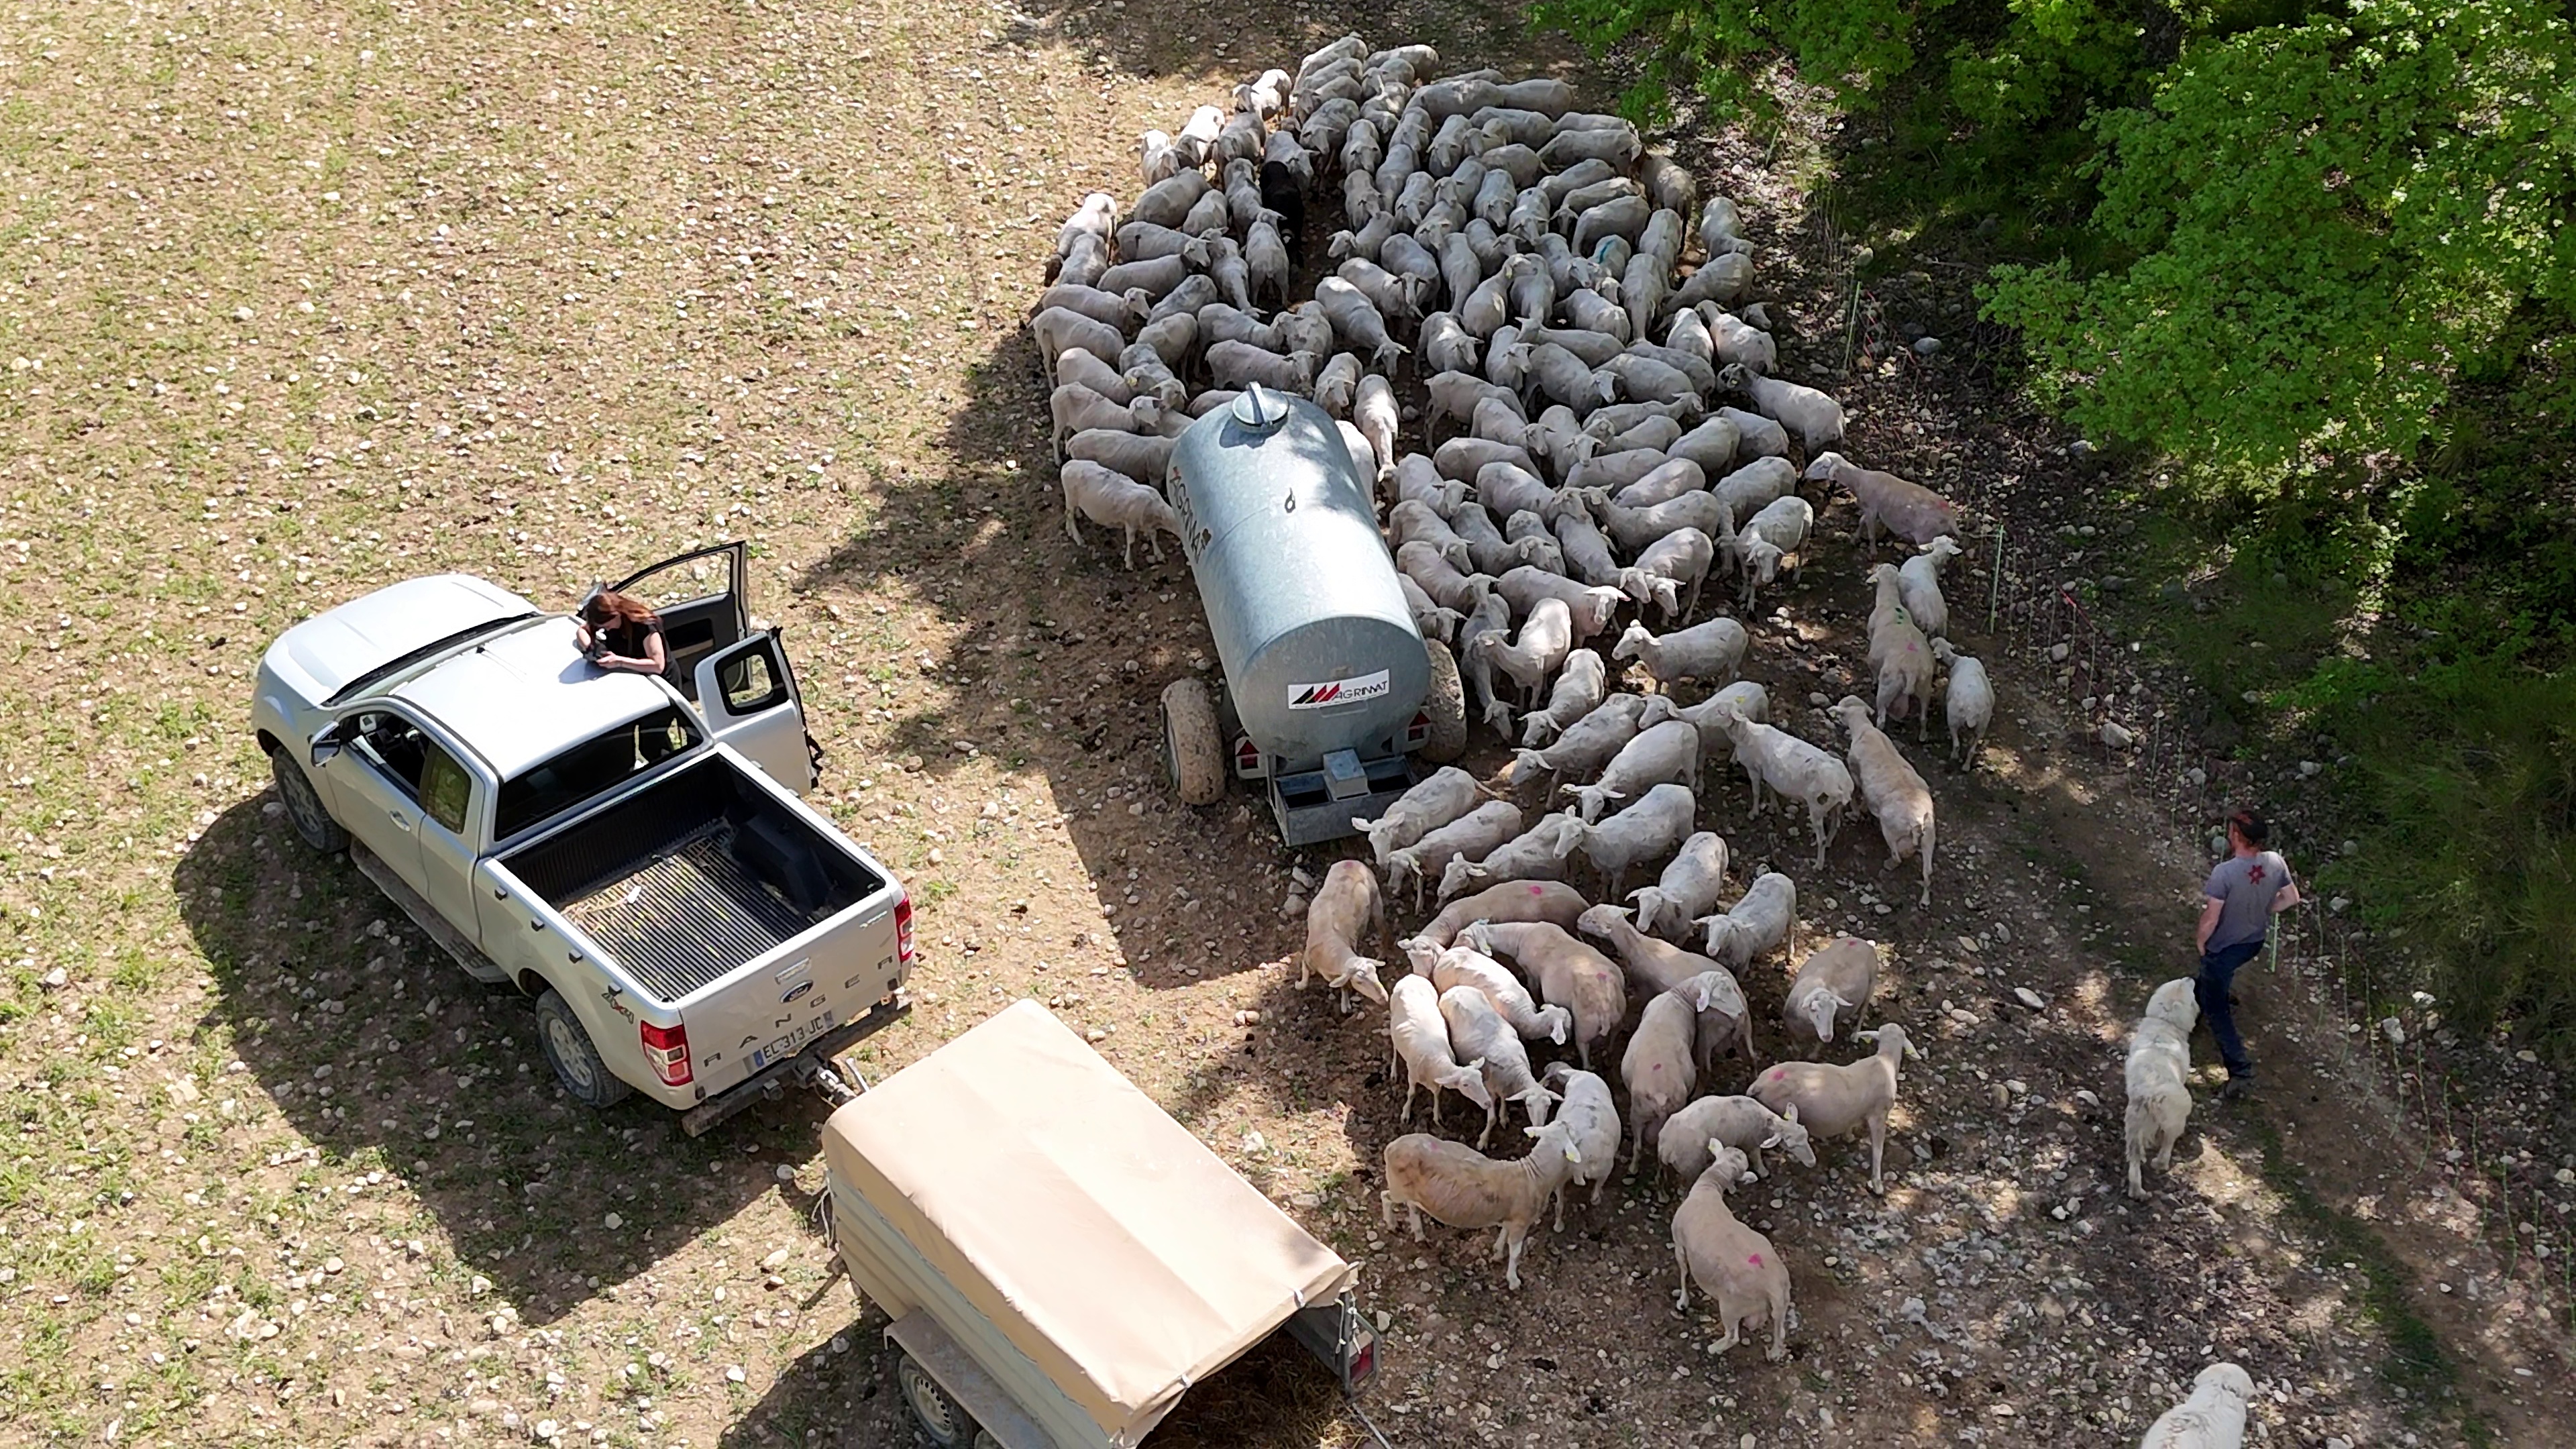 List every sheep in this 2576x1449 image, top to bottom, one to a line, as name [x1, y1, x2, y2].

sheep [1292, 35, 1369, 97]
sheep [1369, 44, 1441, 84]
sheep [1362, 56, 1415, 100]
sheep [1282, 56, 1362, 128]
sheep [1233, 68, 1292, 130]
sheep [1443, 68, 1515, 87]
sheep [1291, 75, 1362, 126]
sheep [1498, 78, 1574, 124]
sheep [1404, 79, 1504, 125]
sheep [1357, 80, 1412, 144]
sheep [1300, 98, 1359, 184]
sheep [1174, 104, 1224, 170]
sheep [1469, 106, 1552, 152]
sheep [1389, 107, 1434, 170]
sheep [1552, 111, 1627, 139]
sheep [1213, 113, 1267, 188]
sheep [1426, 114, 1472, 177]
sheep [1461, 117, 1513, 157]
sheep [1340, 119, 1383, 173]
sheep [1141, 129, 1188, 190]
sheep [1536, 128, 1642, 177]
sheep [1264, 130, 1321, 178]
sheep [1375, 143, 1413, 214]
sheep [1467, 143, 1552, 188]
sheep [1641, 153, 1697, 254]
sheep [1224, 157, 1288, 238]
sheep [1537, 158, 1613, 206]
sheep [1436, 159, 1487, 208]
sheep [1259, 160, 1304, 269]
sheep [1133, 168, 1212, 229]
sheep [1473, 168, 1518, 227]
sheep [1344, 170, 1387, 234]
sheep [1394, 172, 1436, 231]
sheep [1551, 177, 1648, 235]
sheep [1508, 187, 1551, 252]
sheep [1183, 189, 1227, 236]
sheep [1042, 192, 1118, 287]
sheep [1572, 195, 1652, 256]
sheep [1700, 197, 1755, 262]
sheep [1413, 200, 1469, 256]
sheep [1246, 208, 1290, 306]
sheep [1638, 208, 1683, 299]
sheep [1327, 211, 1397, 263]
sheep [1464, 218, 1527, 273]
sheep [1117, 220, 1229, 261]
sheep [1051, 232, 1107, 286]
sheep [1535, 232, 1599, 303]
sheep [1381, 233, 1441, 312]
sheep [1440, 232, 1481, 324]
sheep [1587, 233, 1632, 305]
sheep [1209, 237, 1270, 320]
sheep [1096, 238, 1214, 297]
sheep [1652, 252, 1755, 334]
sheep [1621, 253, 1664, 346]
sheep [1463, 254, 1538, 337]
sheep [1510, 254, 1557, 321]
sheep [1337, 256, 1428, 341]
sheep [1146, 275, 1219, 326]
sheep [1320, 275, 1415, 381]
sheep [1041, 283, 1156, 328]
sheep [1555, 288, 1630, 344]
sheep [1694, 299, 1780, 377]
sheep [1286, 299, 1333, 358]
sheep [1728, 301, 1775, 328]
sheep [1196, 302, 1304, 352]
sheep [1030, 305, 1125, 391]
sheep [1654, 308, 1714, 364]
sheep [1414, 312, 1483, 376]
sheep [1136, 312, 1198, 381]
sheep [1515, 317, 1624, 368]
sheep [1485, 324, 1540, 397]
sheep [1205, 338, 1323, 393]
sheep [1521, 341, 1625, 419]
sheep [1622, 341, 1715, 411]
sheep [1119, 343, 1190, 411]
sheep [1057, 347, 1159, 407]
sheep [1313, 352, 1364, 419]
sheep [1591, 353, 1695, 405]
sheep [1717, 362, 1846, 466]
sheep [1422, 369, 1528, 453]
sheep [1353, 374, 1401, 495]
sheep [1050, 381, 1161, 466]
sheep [1186, 389, 1241, 419]
sheep [1583, 391, 1705, 436]
sheep [1470, 397, 1557, 456]
sheep [1538, 404, 1605, 483]
sheep [1693, 406, 1790, 456]
sheep [1143, 408, 1195, 438]
sheep [1582, 414, 1683, 453]
sheep [1665, 415, 1741, 474]
sheep [1331, 419, 1388, 520]
sheep [1065, 428, 1176, 489]
sheep [1433, 437, 1545, 488]
sheep [1555, 447, 1665, 495]
sheep [1805, 451, 1964, 561]
sheep [1397, 453, 1479, 521]
sheep [1710, 456, 1797, 574]
sheep [1612, 457, 1706, 509]
sheep [1061, 459, 1178, 571]
sheep [1475, 461, 1589, 523]
sheep [1582, 482, 1722, 564]
sheep [1736, 496, 1814, 615]
sheep [1387, 499, 1475, 574]
sheep [1449, 501, 1553, 578]
sheep [1506, 509, 1566, 577]
sheep [1555, 512, 1657, 637]
sheep [1634, 525, 1714, 628]
sheep [1901, 535, 1963, 638]
sheep [1397, 540, 1502, 612]
sheep [1867, 563, 1935, 743]
sheep [1497, 564, 1632, 648]
sheep [1397, 572, 1469, 644]
sheep [1460, 593, 1518, 741]
sheep [1471, 597, 1572, 713]
sheep [1612, 618, 1749, 700]
sheep [1929, 637, 1995, 774]
sheep [1517, 648, 1606, 747]
sheep [1639, 681, 1769, 797]
sheep [1509, 692, 1645, 811]
sheep [1825, 694, 1935, 913]
sheep [1695, 699, 1854, 874]
sheep [1562, 719, 1701, 825]
sheep [1351, 766, 1479, 869]
sheep [1553, 783, 1695, 900]
sheep [1385, 800, 1523, 917]
sheep [1438, 813, 1570, 898]
sheep [1623, 831, 1729, 946]
sheep [1294, 858, 1388, 1013]
sheep [1691, 872, 1796, 989]
sheep [1397, 879, 1591, 976]
sheep [1577, 903, 1759, 1079]
sheep [1451, 919, 1627, 1072]
sheep [1783, 937, 1878, 1063]
sheep [1433, 946, 1575, 1045]
sheep [1621, 971, 1745, 1185]
sheep [1390, 973, 1491, 1126]
sheep [1439, 984, 1565, 1151]
sheep [1746, 1022, 1922, 1196]
sheep [1538, 1061, 1621, 1205]
sheep [1654, 1094, 1819, 1204]
sheep [1380, 1121, 1580, 1300]
sheep [1671, 1137, 1793, 1364]